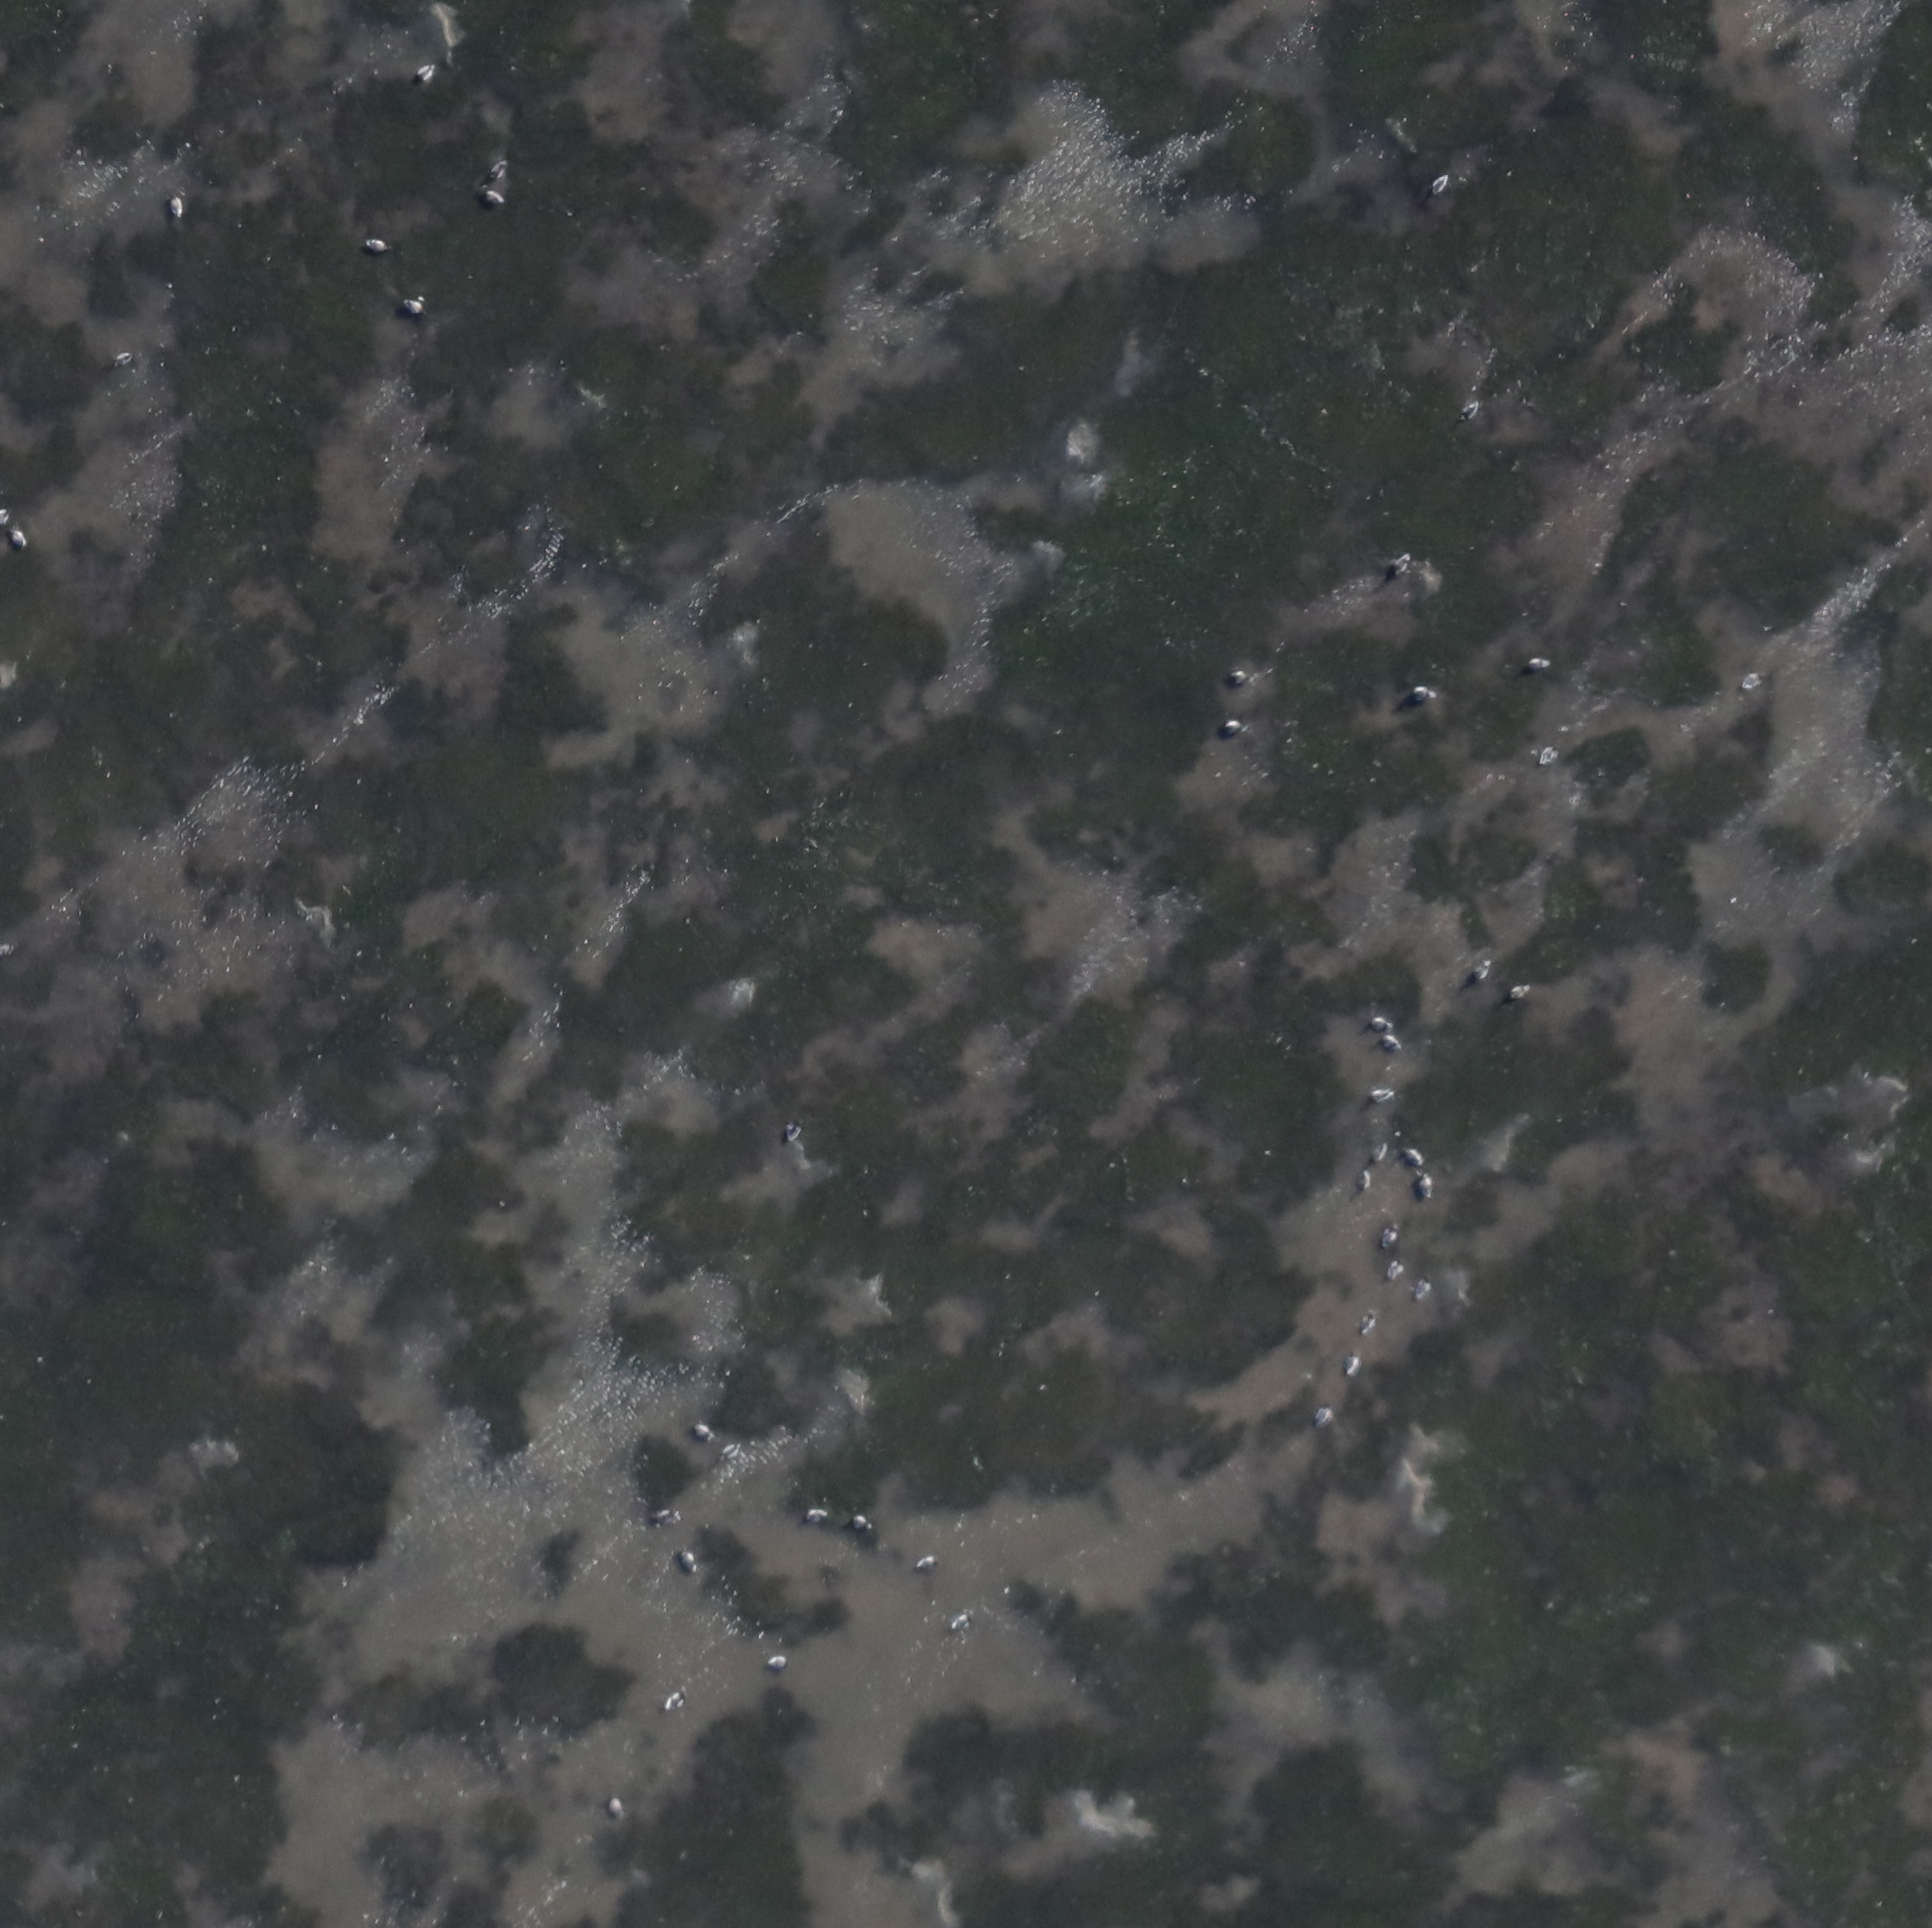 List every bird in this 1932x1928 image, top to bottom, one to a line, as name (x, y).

brant (424, 74)
brant (499, 170)
brant (1439, 185)
brant (493, 198)
brant (176, 205)
brant (376, 246)
brant (414, 306)
brant (122, 359)
brant (1468, 412)
brant (0, 518)
brant (18, 538)
brant (1400, 563)
brant (1537, 665)
brant (1241, 678)
brant (1751, 680)
brant (1421, 692)
brant (1234, 728)
brant (1547, 755)
brant (4, 951)
brant (1481, 972)
brant (1517, 993)
brant (1379, 1024)
brant (1391, 1042)
brant (1380, 1096)
brant (794, 1129)
brant (1376, 1152)
brant (1415, 1160)
brant (1364, 1180)
brant (1425, 1185)
brant (1387, 1234)
brant (1396, 1269)
brant (1424, 1287)
brant (1368, 1324)
brant (1353, 1365)
brant (1321, 1415)
brant (702, 1431)
brant (730, 1453)
brant (816, 1515)
brant (663, 1516)
brant (861, 1522)
brant (688, 1561)
brant (927, 1562)
brant (961, 1622)
brant (777, 1662)
brant (676, 1700)
brant (615, 1807)